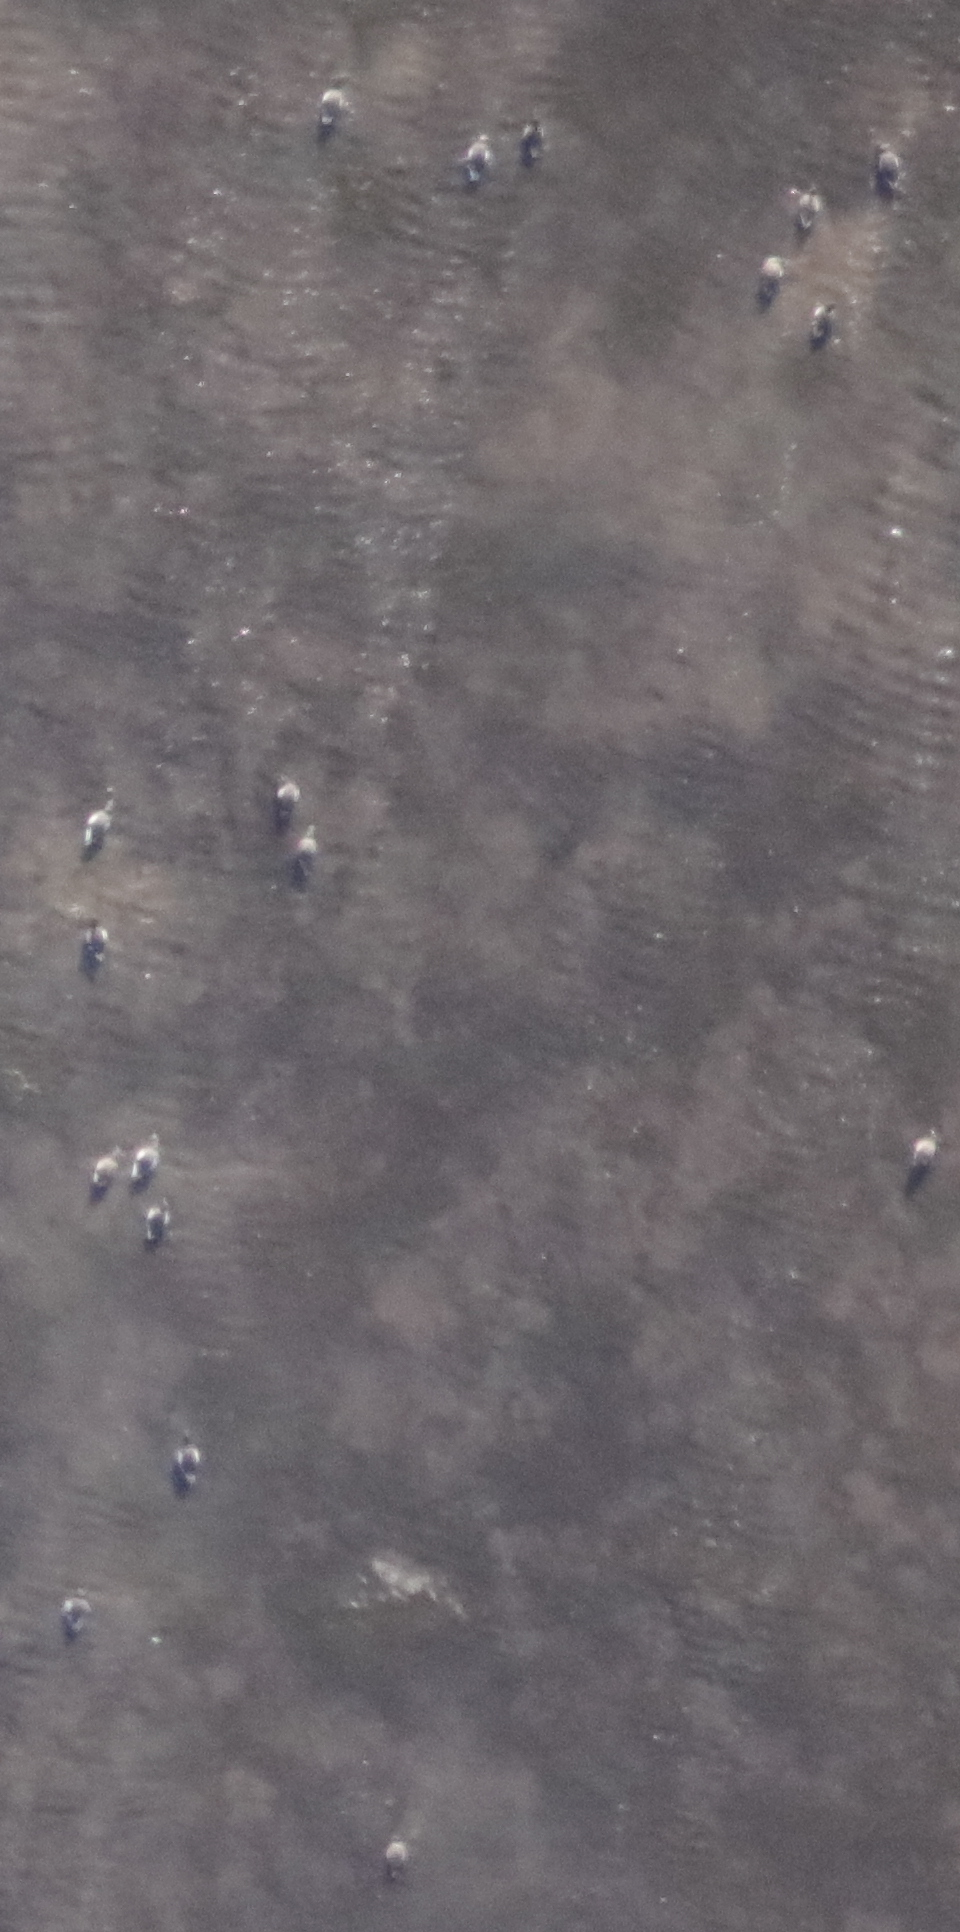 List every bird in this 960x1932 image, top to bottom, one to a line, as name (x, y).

brant (336, 112)
brant (531, 134)
brant (476, 154)
brant (889, 166)
brant (810, 209)
brant (777, 260)
brant (829, 320)
brant (285, 789)
brant (101, 824)
brant (319, 861)
brant (100, 939)
brant (924, 1152)
brant (153, 1162)
brant (100, 1166)
brant (158, 1215)
brant (188, 1467)
brant (77, 1618)
brant (393, 1855)